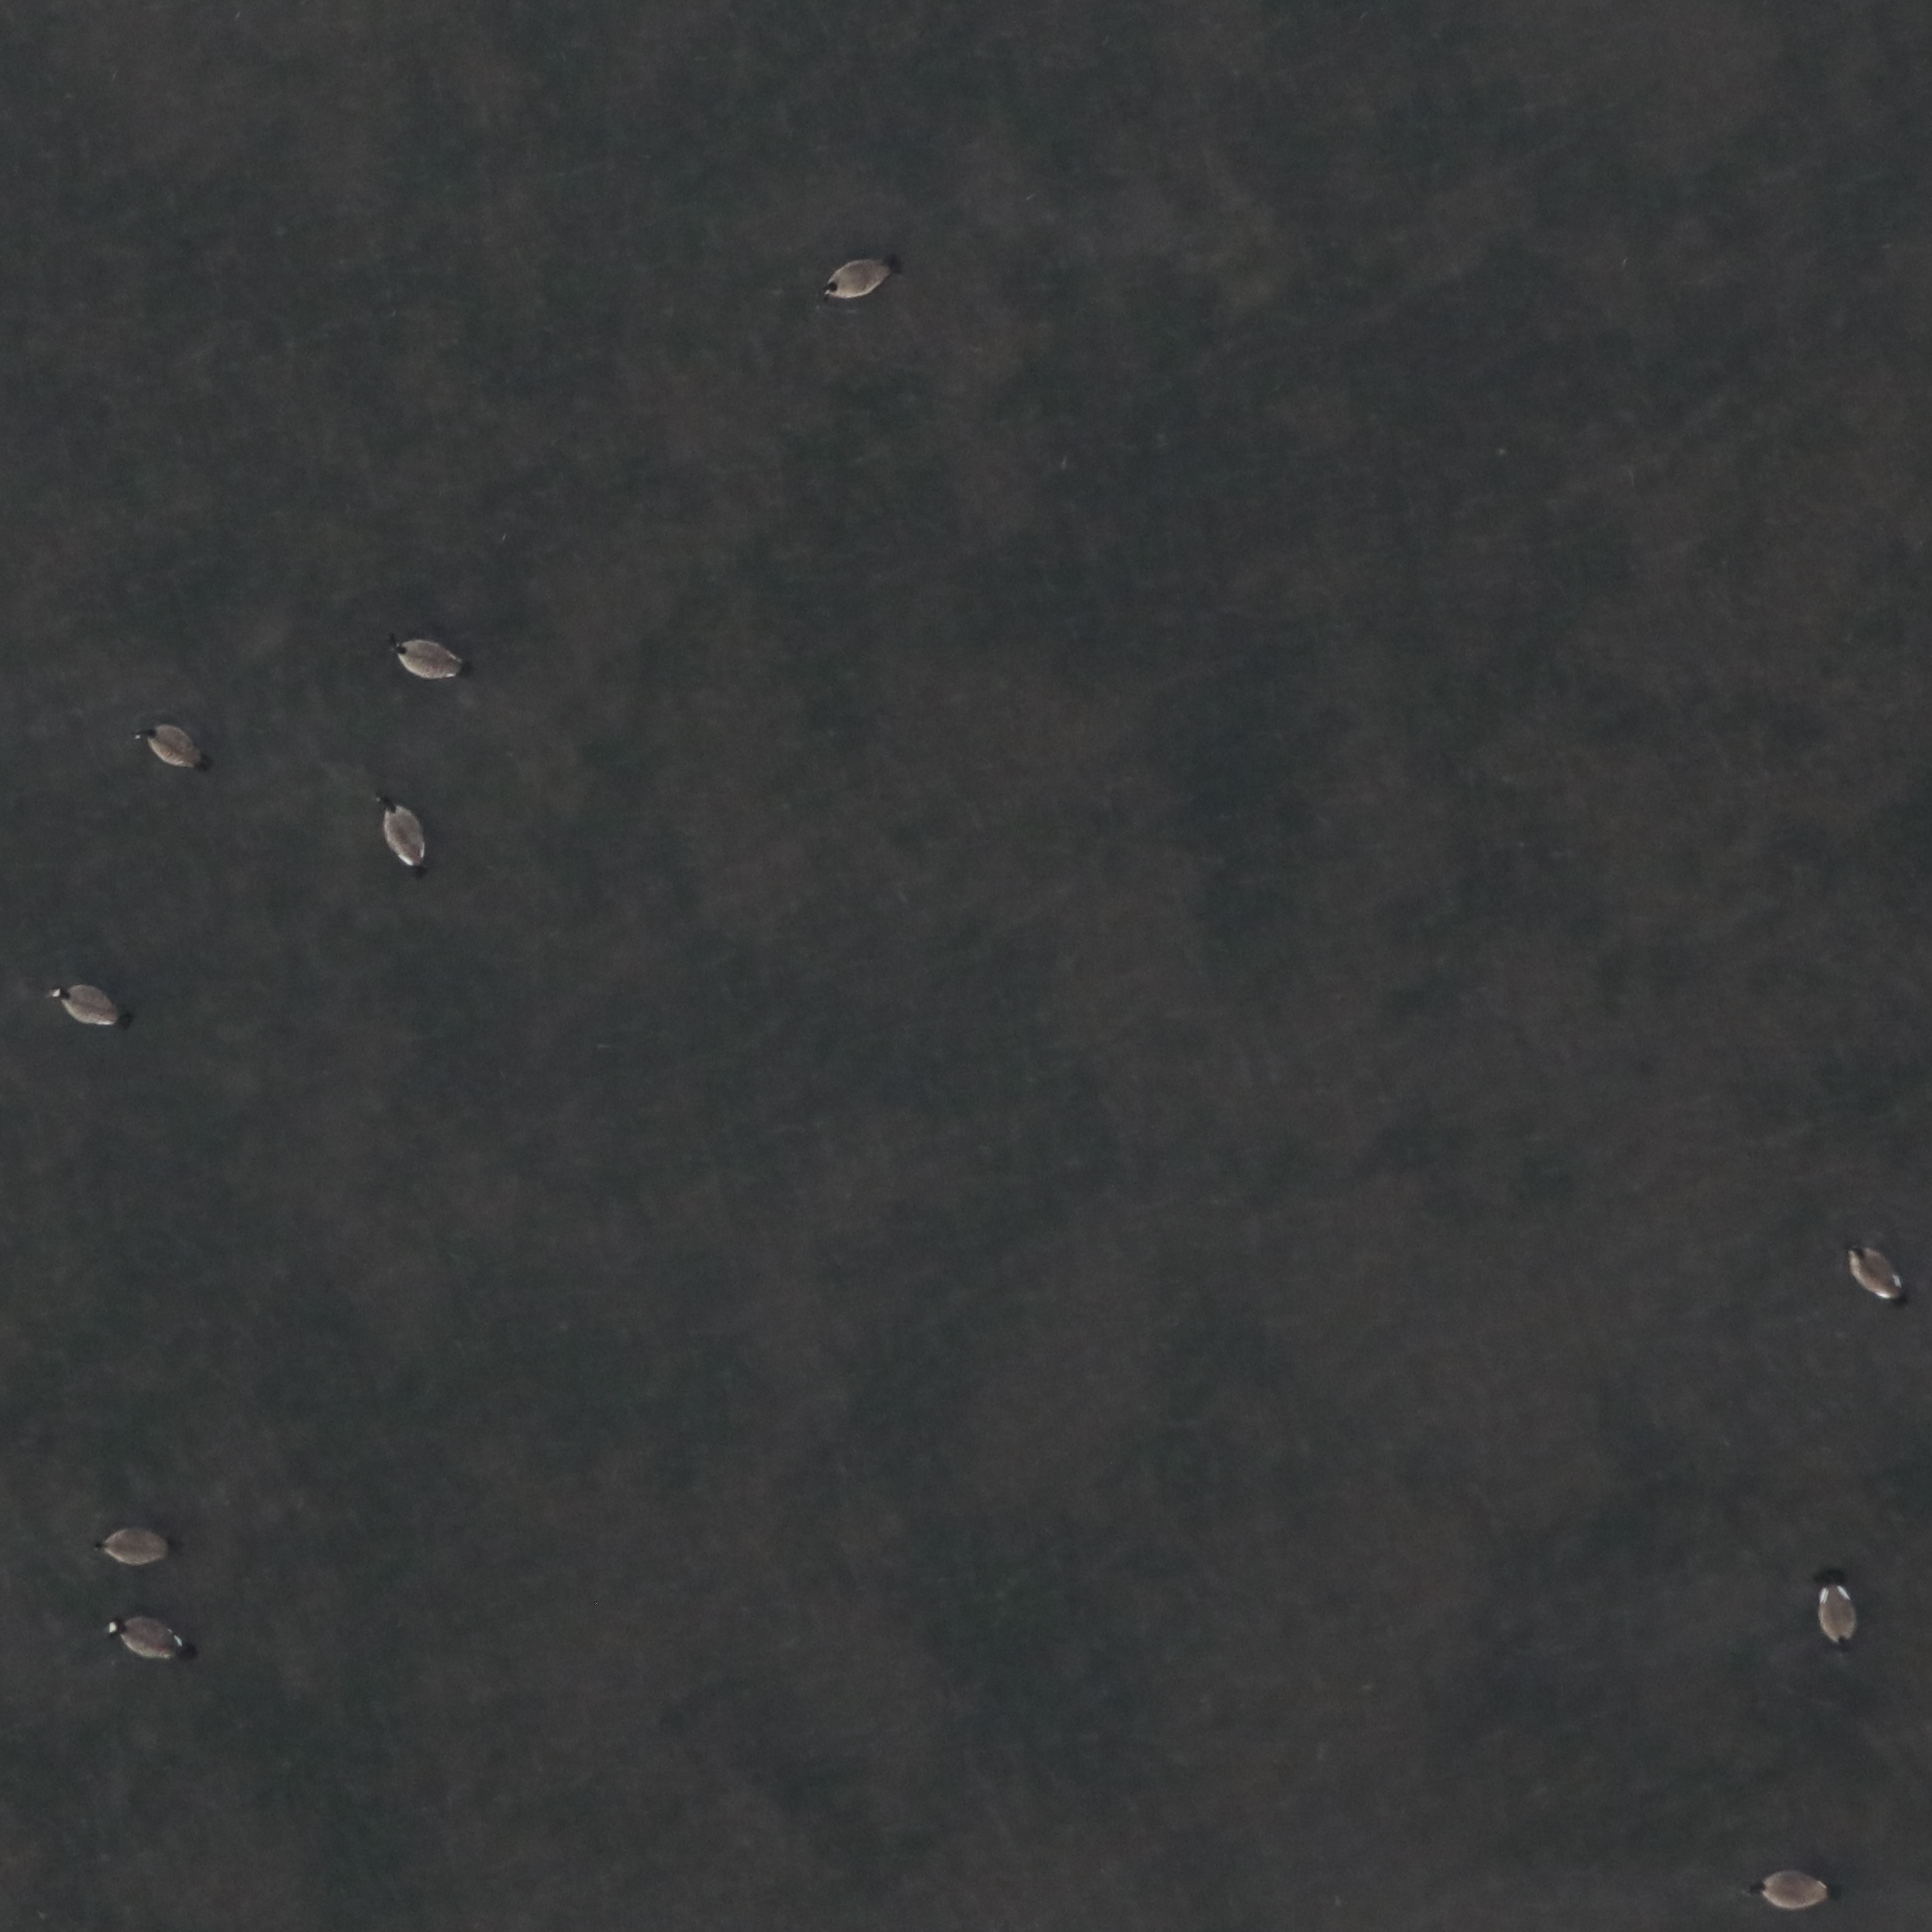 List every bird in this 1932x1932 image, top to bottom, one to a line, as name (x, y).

Canada goose (858, 279)
Canada goose (428, 658)
Canada goose (174, 745)
Canada goose (404, 835)
Canada goose (90, 1003)
Canada goose (1876, 1275)
Canada goose (136, 1548)
Canada goose (1837, 1617)
Canada goose (147, 1639)
Canada goose (1794, 1890)